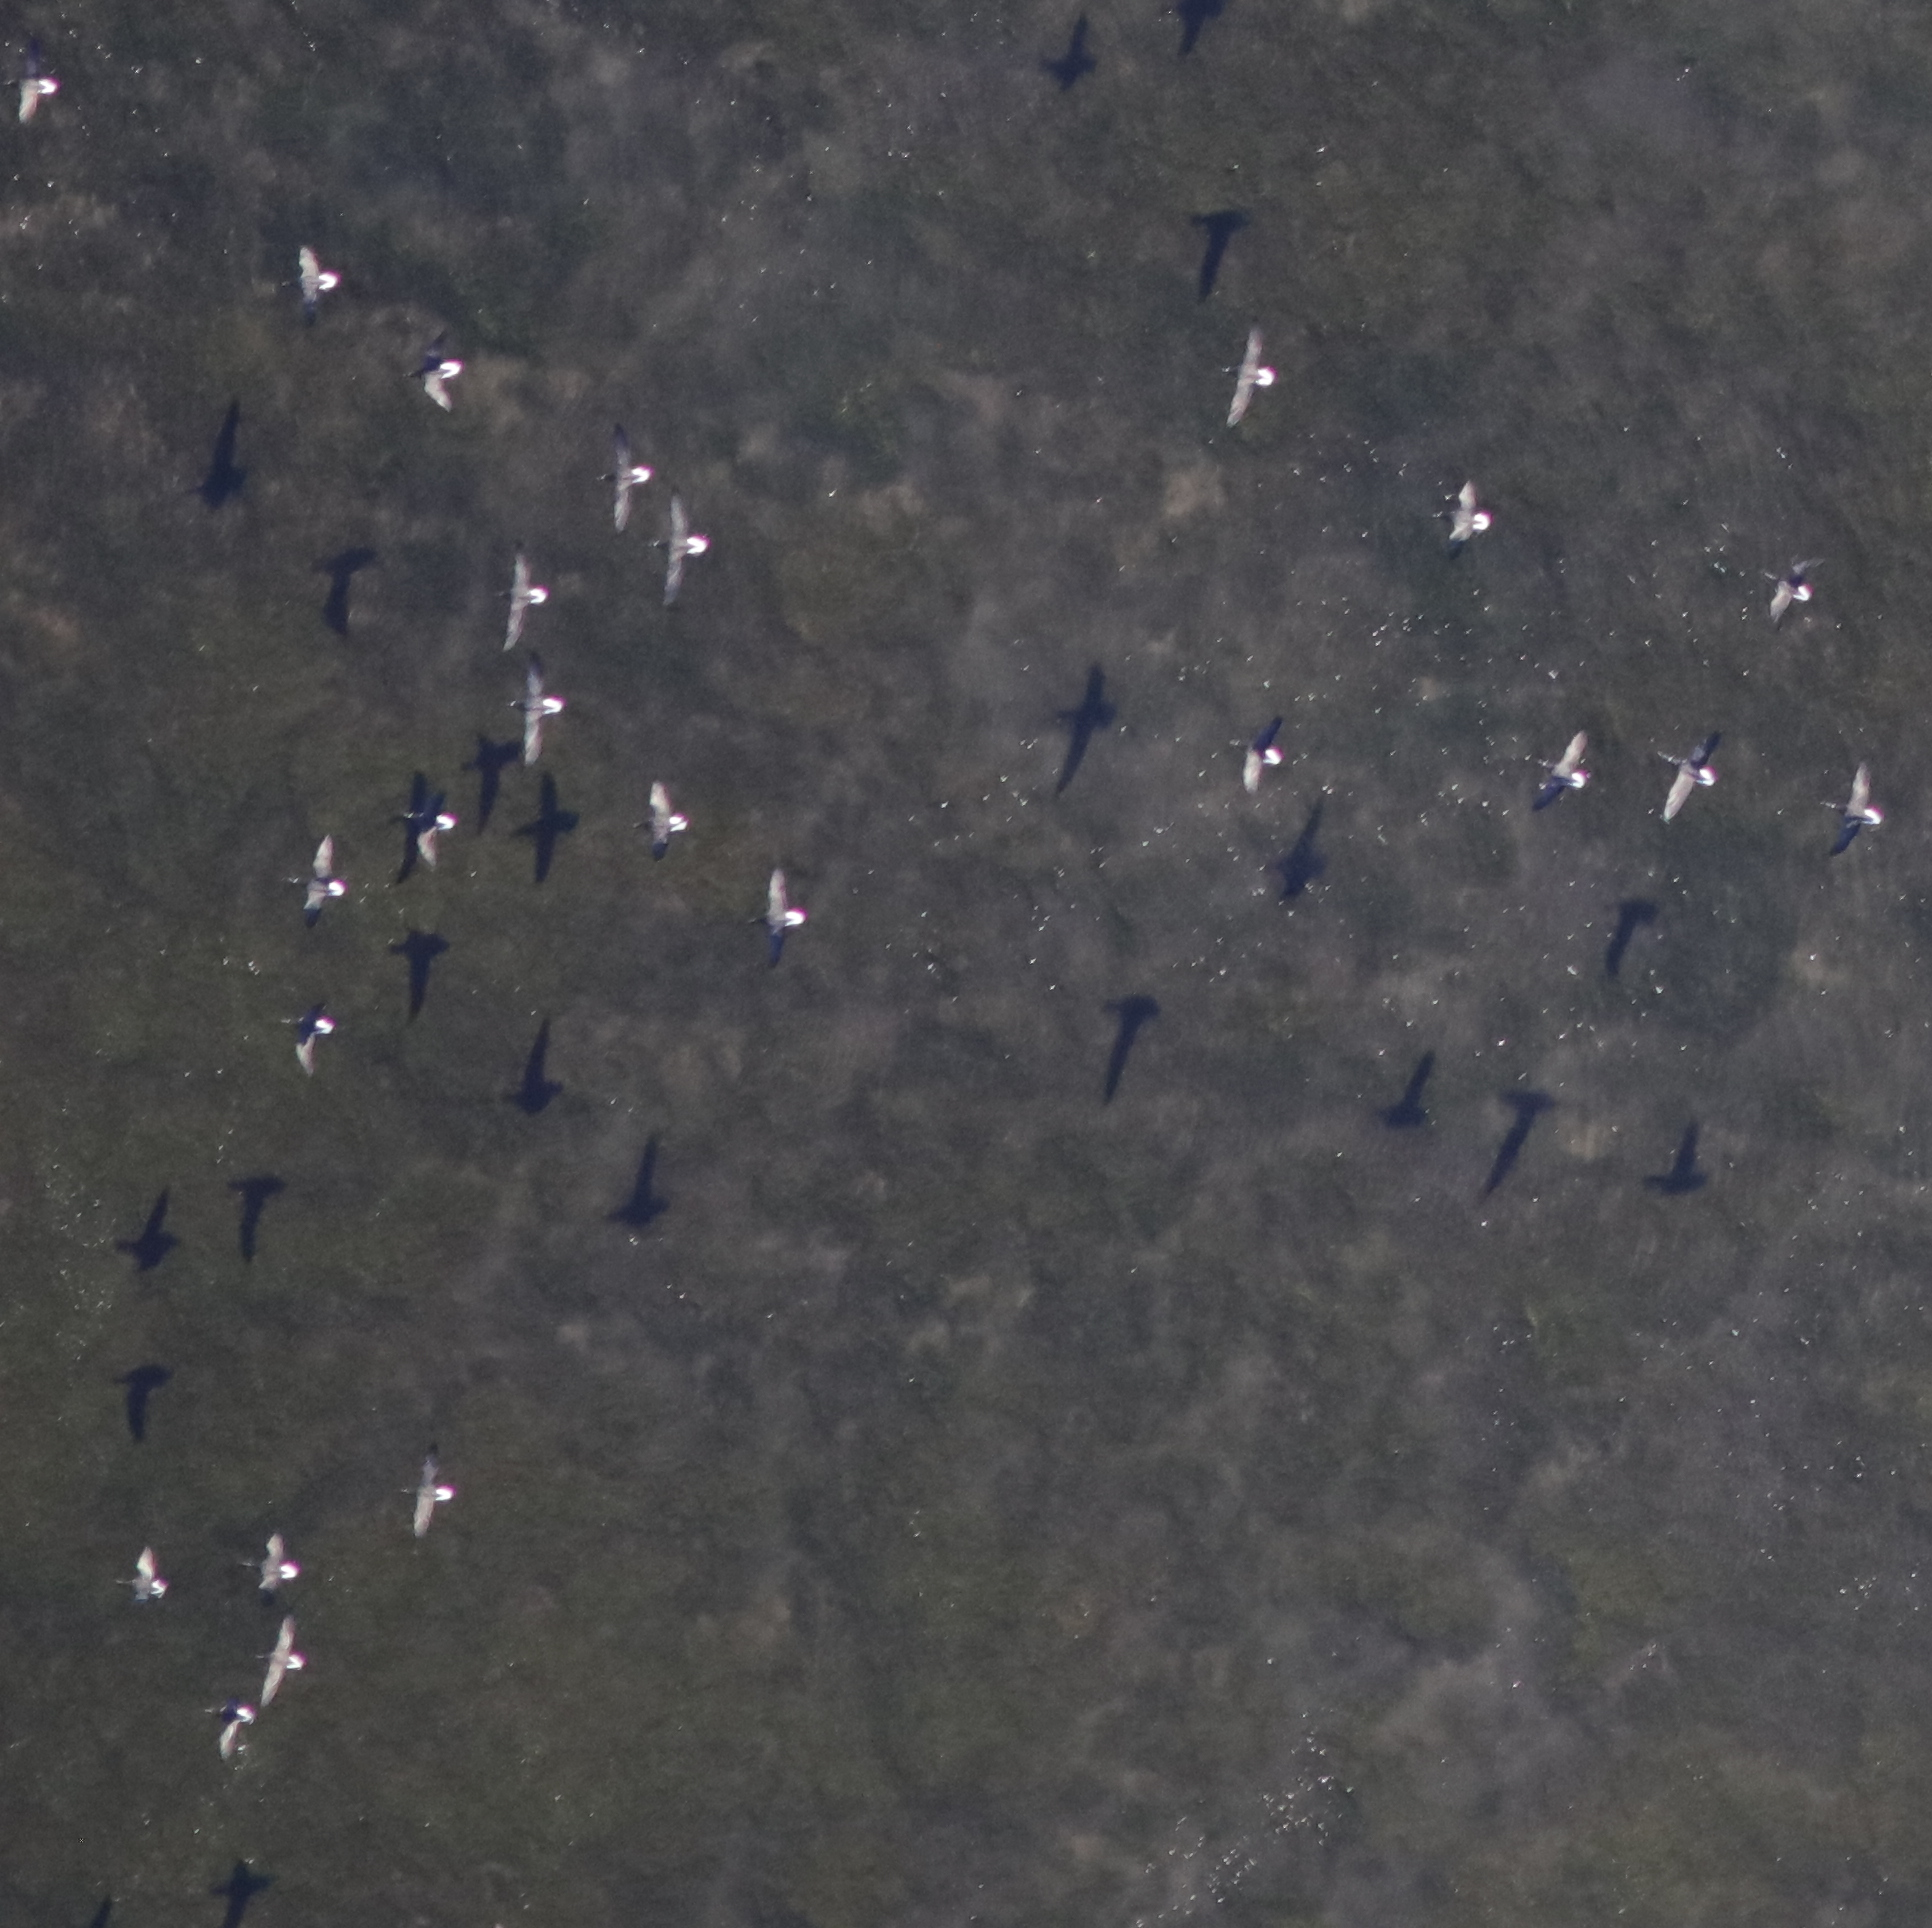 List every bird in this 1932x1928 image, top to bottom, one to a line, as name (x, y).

brant (36, 84)
brant (313, 280)
brant (1249, 376)
brant (442, 378)
brant (631, 478)
brant (1464, 517)
brant (682, 552)
brant (524, 593)
brant (1798, 599)
brant (539, 697)
brant (1255, 751)
brant (1564, 779)
brant (1691, 779)
brant (434, 826)
brant (672, 826)
brant (1865, 835)
brant (338, 892)
brant (782, 927)
brant (330, 1043)
brant (440, 1492)
brant (287, 1582)
brant (139, 1590)
brant (287, 1656)
brant (235, 1733)